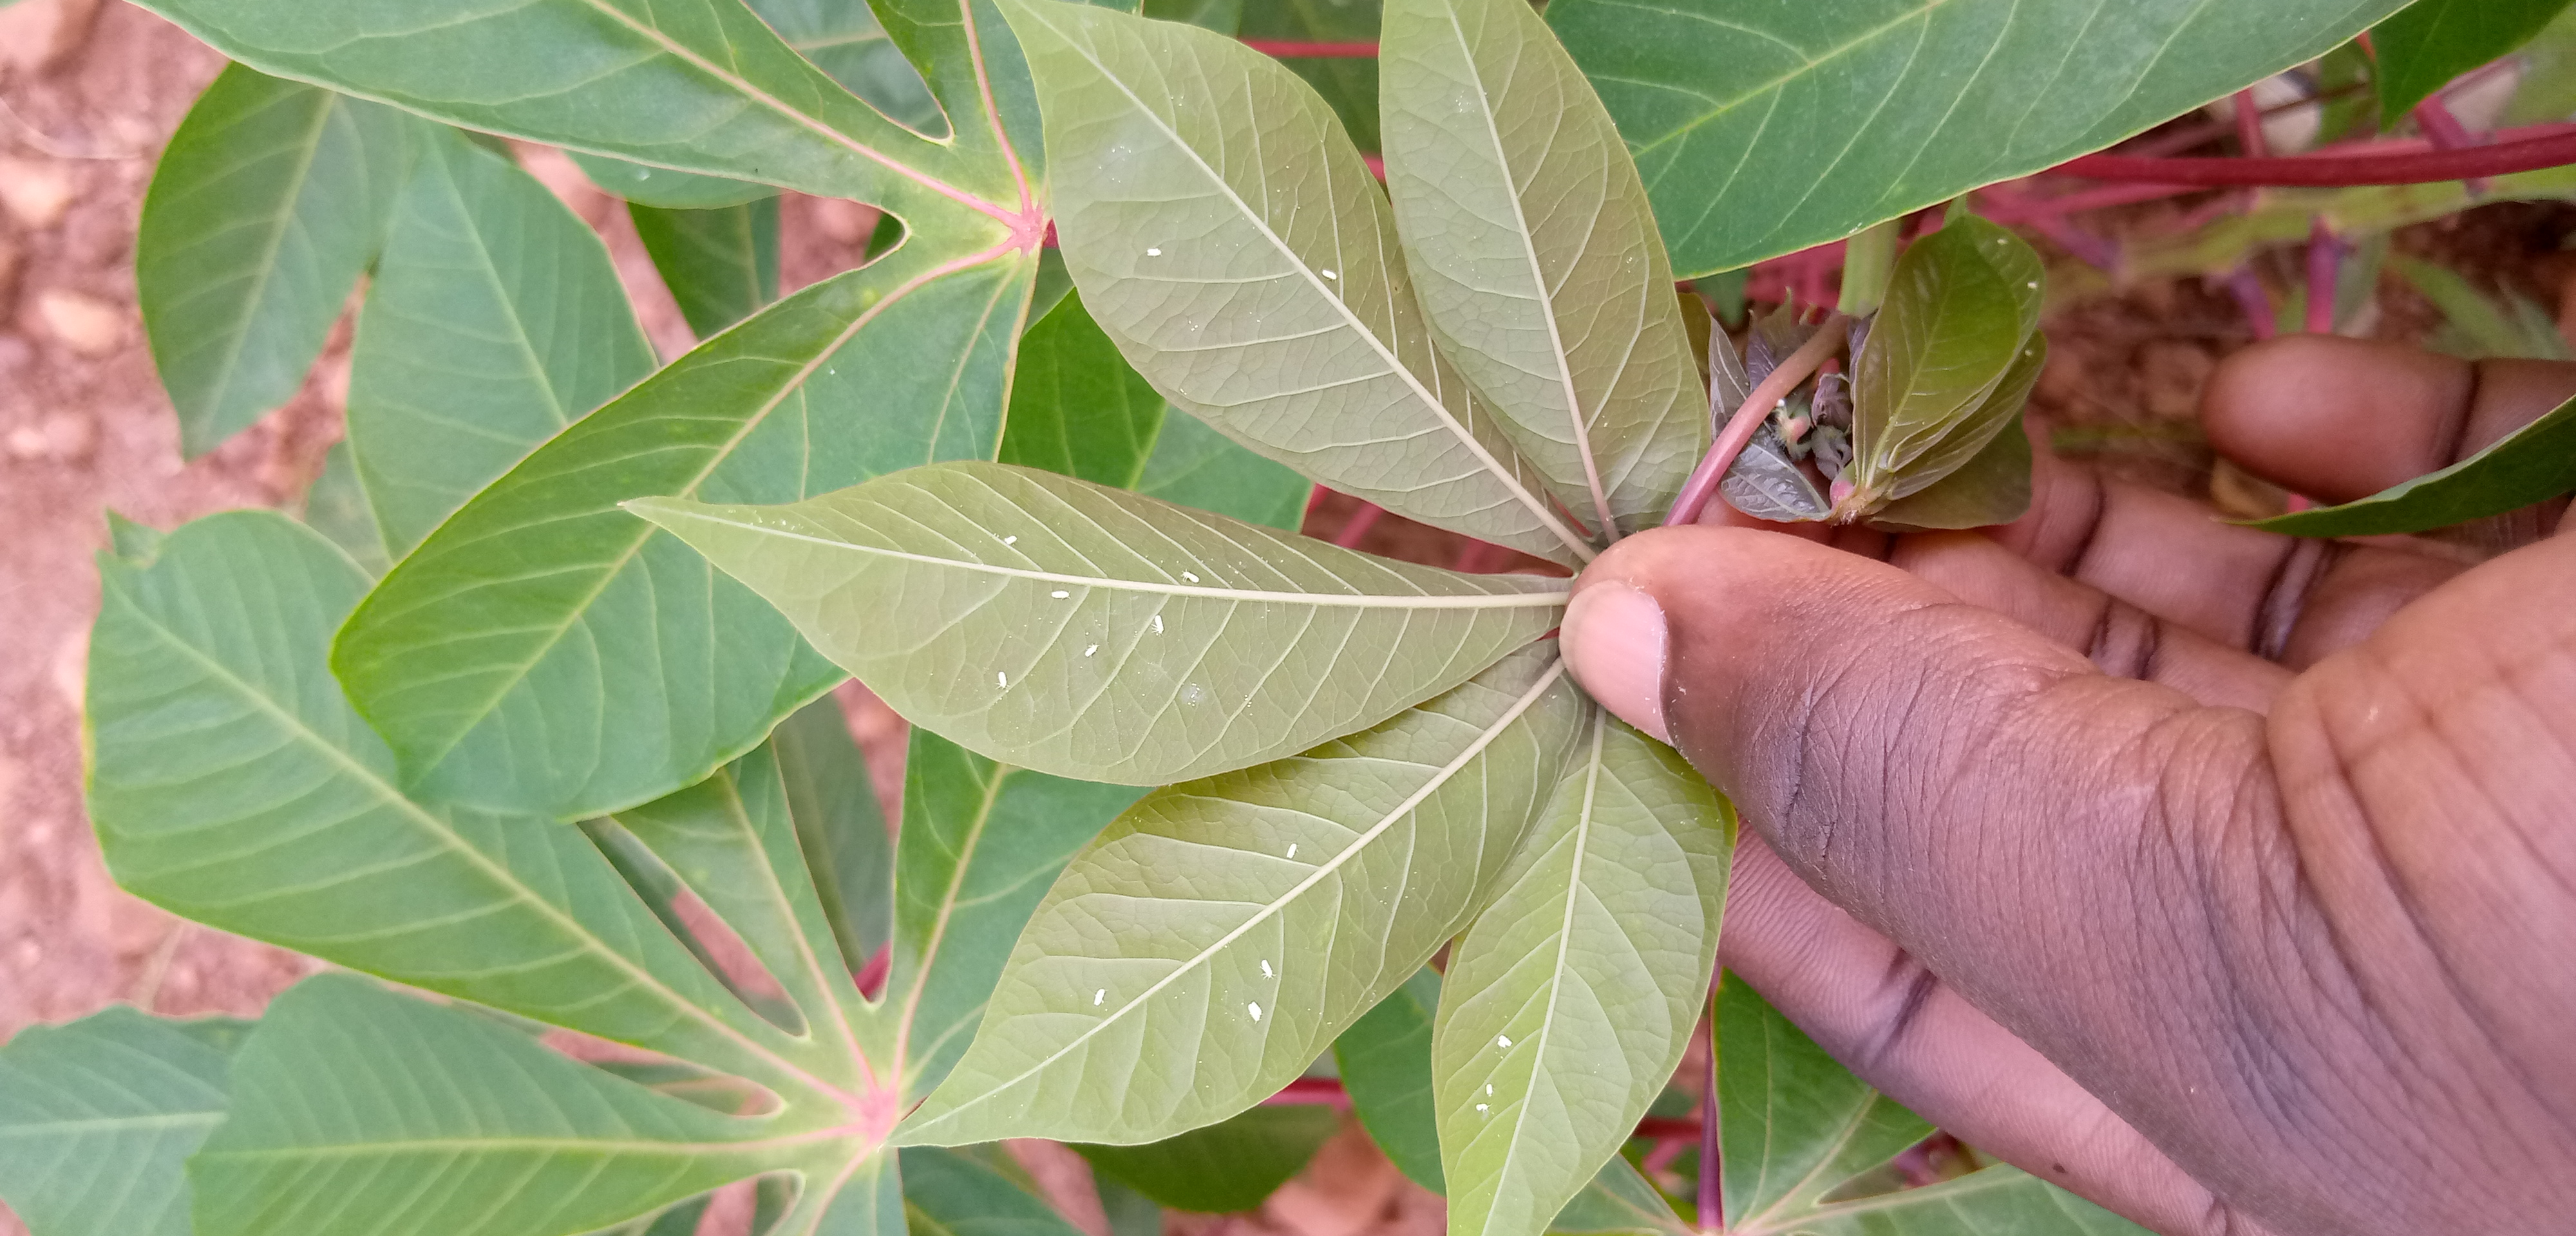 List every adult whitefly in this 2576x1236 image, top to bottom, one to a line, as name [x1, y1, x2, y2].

whitefly [1144, 247, 1161, 253]
whitefly [1146, 251, 1161, 257]
whitefly [1320, 267, 1338, 281]
whitefly [1001, 534, 1018, 547]
whitefly [1179, 568, 1200, 585]
whitefly [1050, 588, 1072, 601]
whitefly [1150, 611, 1165, 638]
whitefly [1084, 642, 1101, 659]
whitefly [996, 669, 1009, 690]
whitefly [1285, 841, 1298, 860]
whitefly [1259, 958, 1276, 980]
whitefly [1092, 987, 1106, 1007]
whitefly [1251, 1000, 1262, 1015]
whitefly [1246, 1003, 1260, 1024]
whitefly [1498, 1033, 1515, 1046]
whitefly [1497, 1038, 1506, 1049]
whitefly [1484, 1082, 1495, 1097]
whitefly [1474, 1102, 1492, 1112]